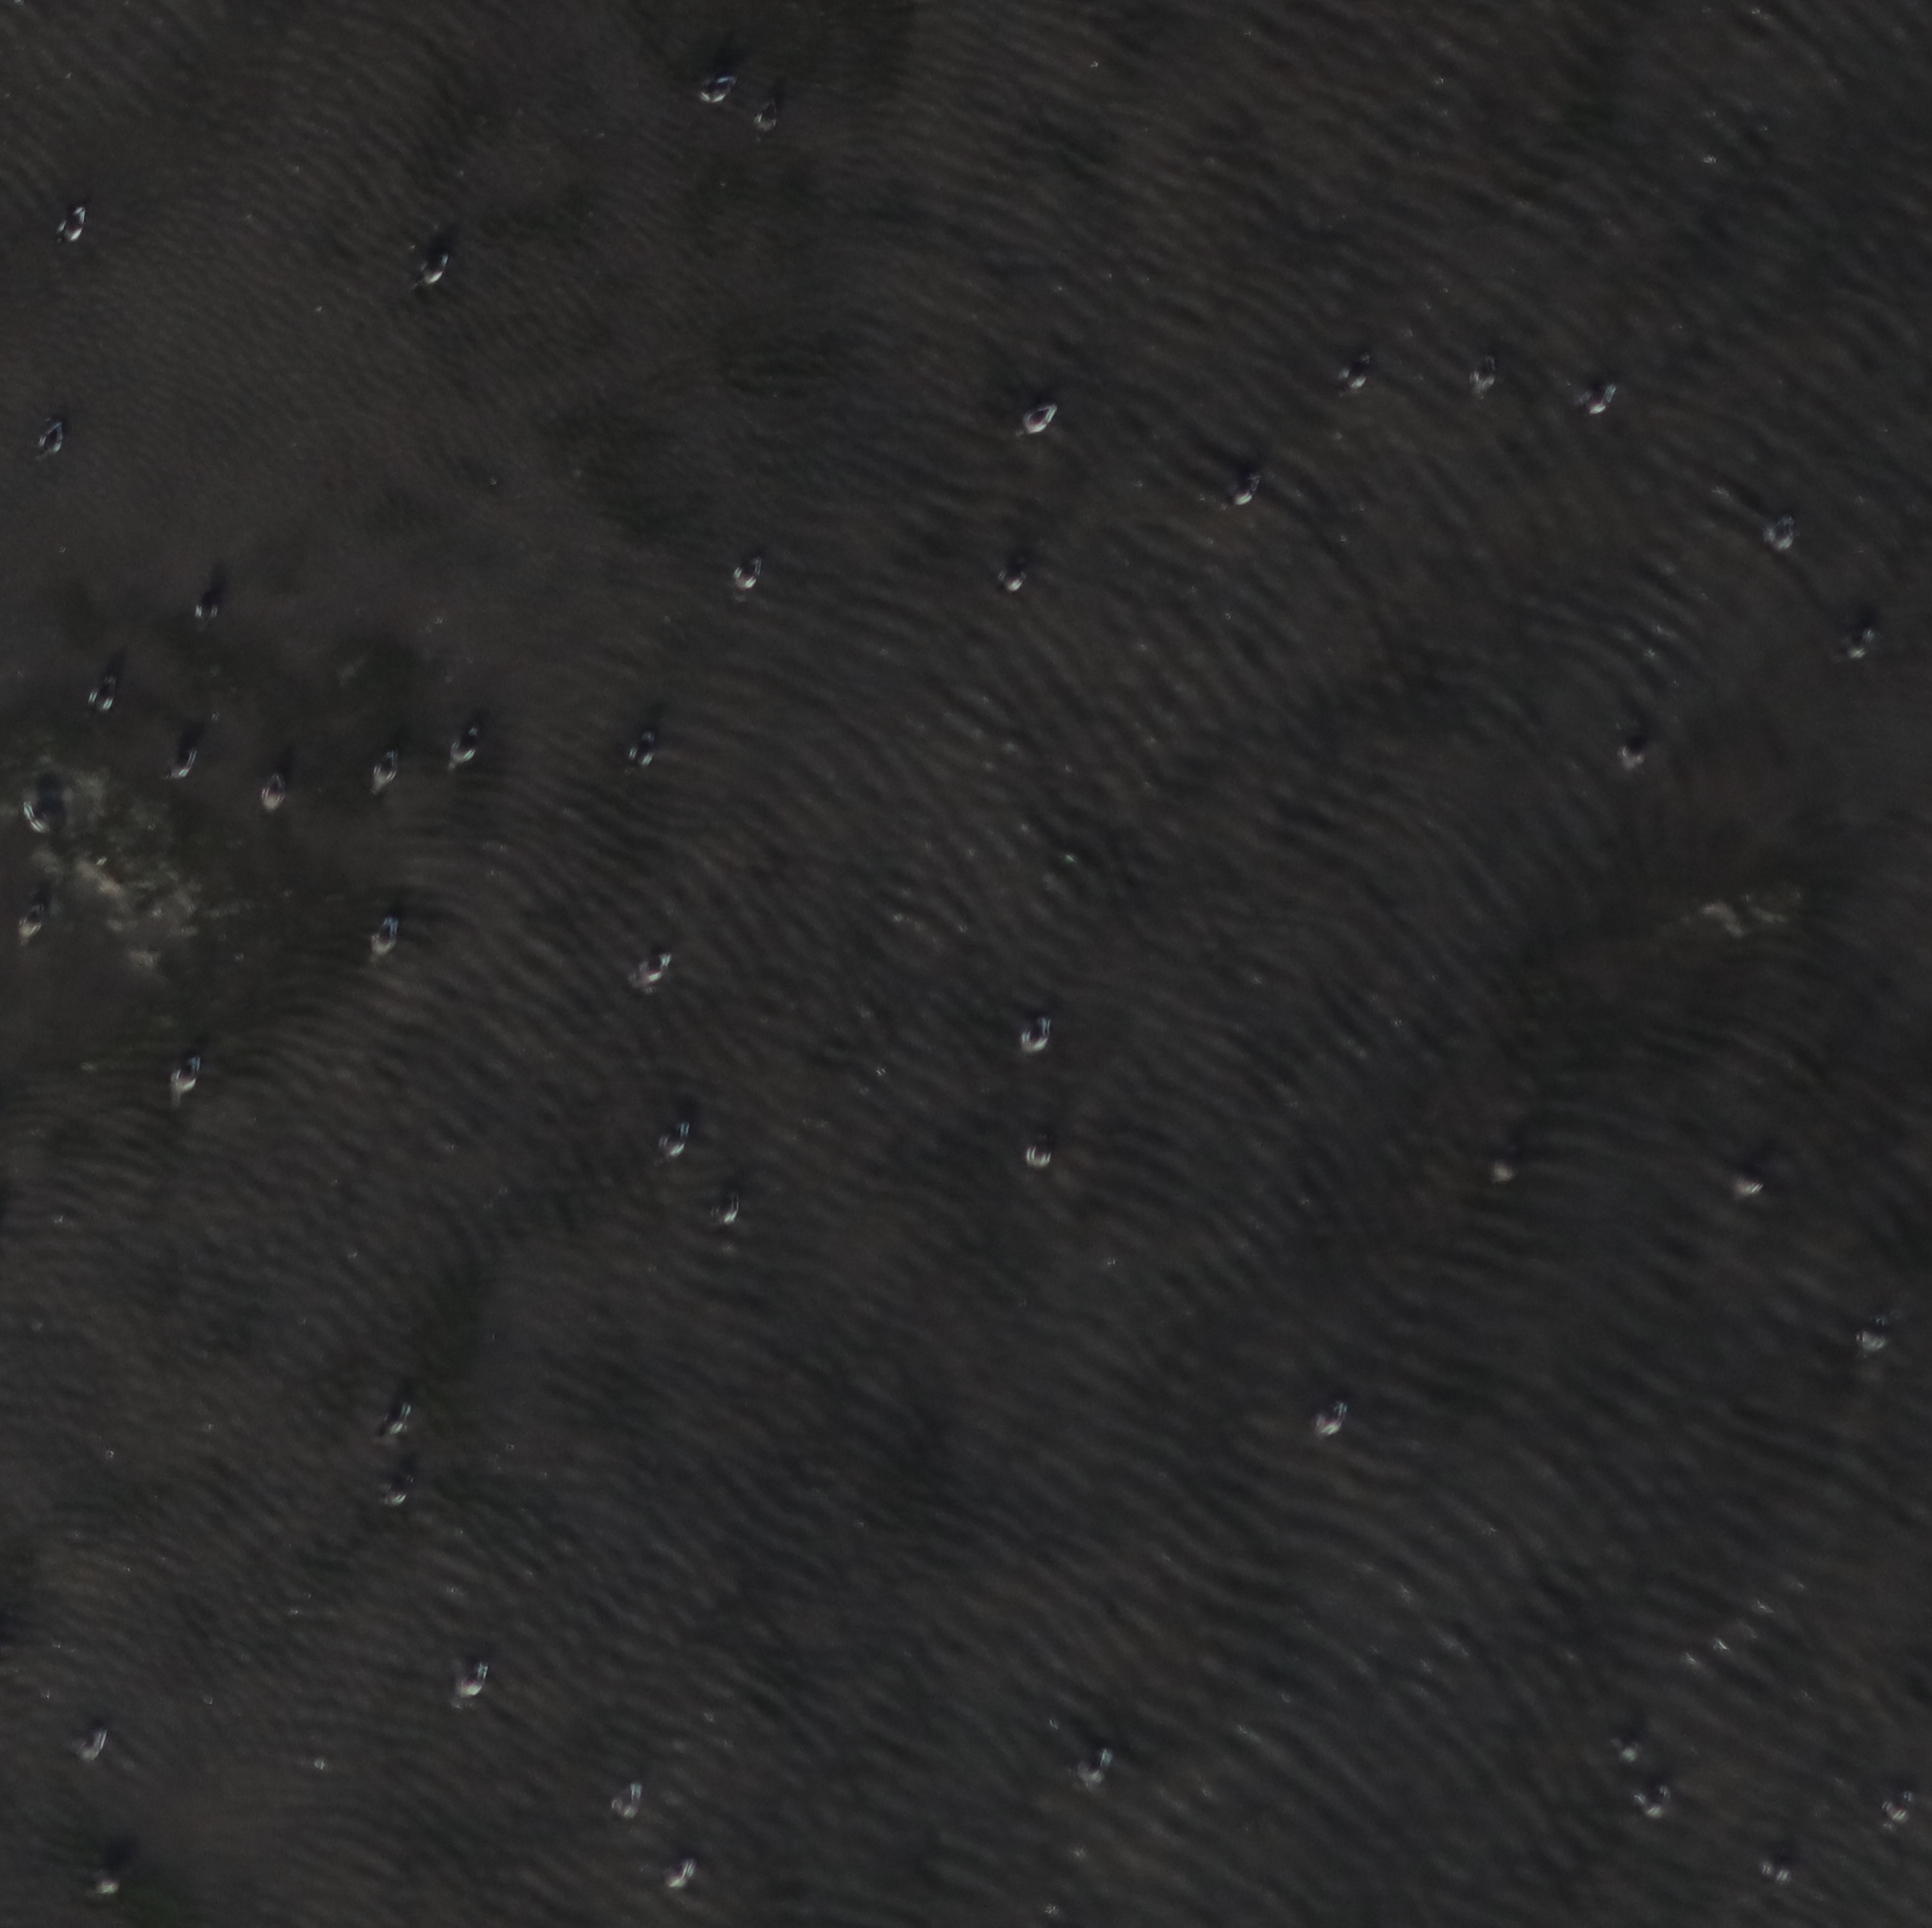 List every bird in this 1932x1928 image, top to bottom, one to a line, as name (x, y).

brant (717, 88)
brant (771, 122)
brant (71, 225)
brant (430, 269)
brant (1356, 371)
brant (1489, 380)
brant (1607, 404)
brant (1037, 418)
brant (49, 438)
brant (1250, 491)
brant (1786, 544)
brant (746, 574)
brant (1017, 585)
brant (215, 604)
brant (1866, 642)
brant (108, 692)
brant (460, 746)
brant (648, 748)
brant (1615, 758)
brant (190, 768)
brant (384, 770)
brant (264, 793)
brant (43, 822)
brant (31, 924)
brant (384, 939)
brant (647, 971)
brant (1037, 1036)
brant (185, 1076)
brant (675, 1139)
brant (1044, 1158)
brant (1508, 1169)
brant (1736, 1190)
brant (722, 1210)
brant (1876, 1350)
brant (390, 1422)
brant (1336, 1432)
brant (395, 1498)
brant (469, 1681)
brant (97, 1738)
brant (1627, 1757)
brant (1090, 1762)
brant (1655, 1792)
brant (637, 1804)
brant (1902, 1813)
brant (685, 1875)
brant (114, 1876)
brant (1774, 1881)